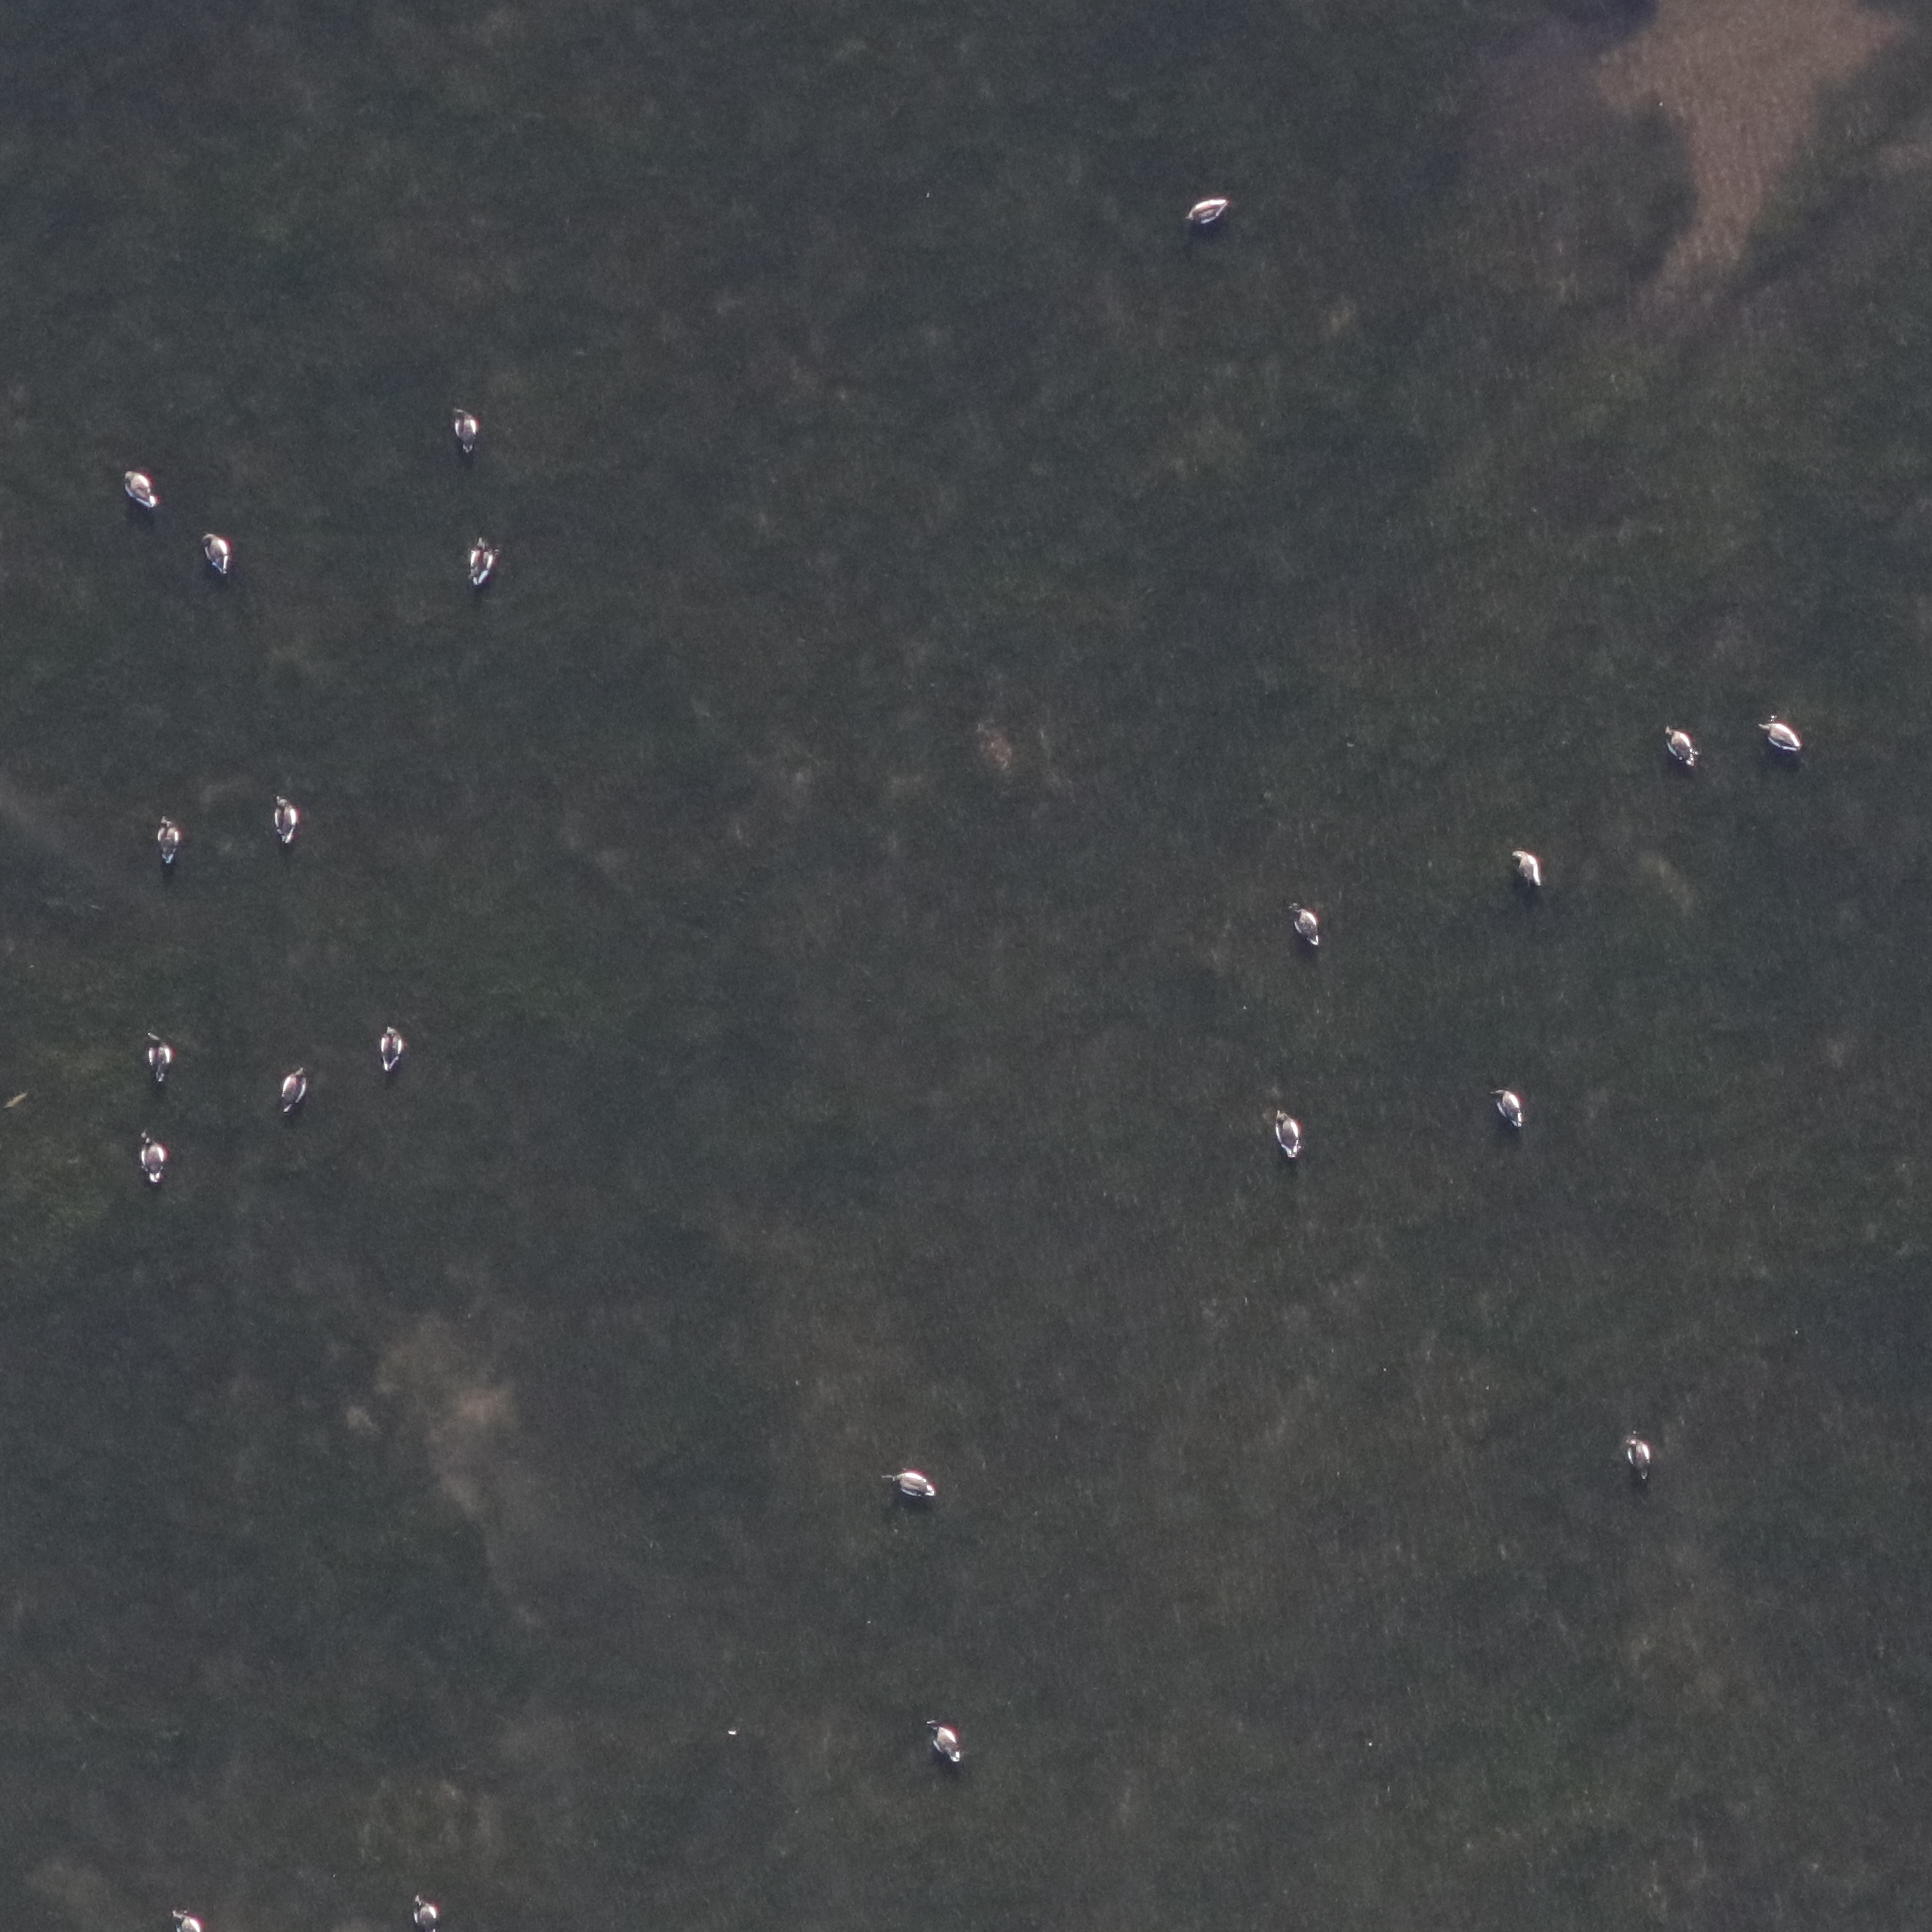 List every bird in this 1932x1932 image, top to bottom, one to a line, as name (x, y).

brant (1207, 212)
brant (466, 430)
brant (139, 487)
brant (215, 551)
brant (481, 562)
brant (1782, 735)
brant (1681, 746)
brant (285, 819)
brant (167, 841)
brant (1529, 868)
brant (1308, 927)
brant (391, 1048)
brant (158, 1056)
brant (294, 1090)
brant (1510, 1106)
brant (1288, 1134)
brant (154, 1157)
brant (1640, 1460)
brant (912, 1484)
brant (946, 1743)
brant (424, 1917)
brant (189, 1931)